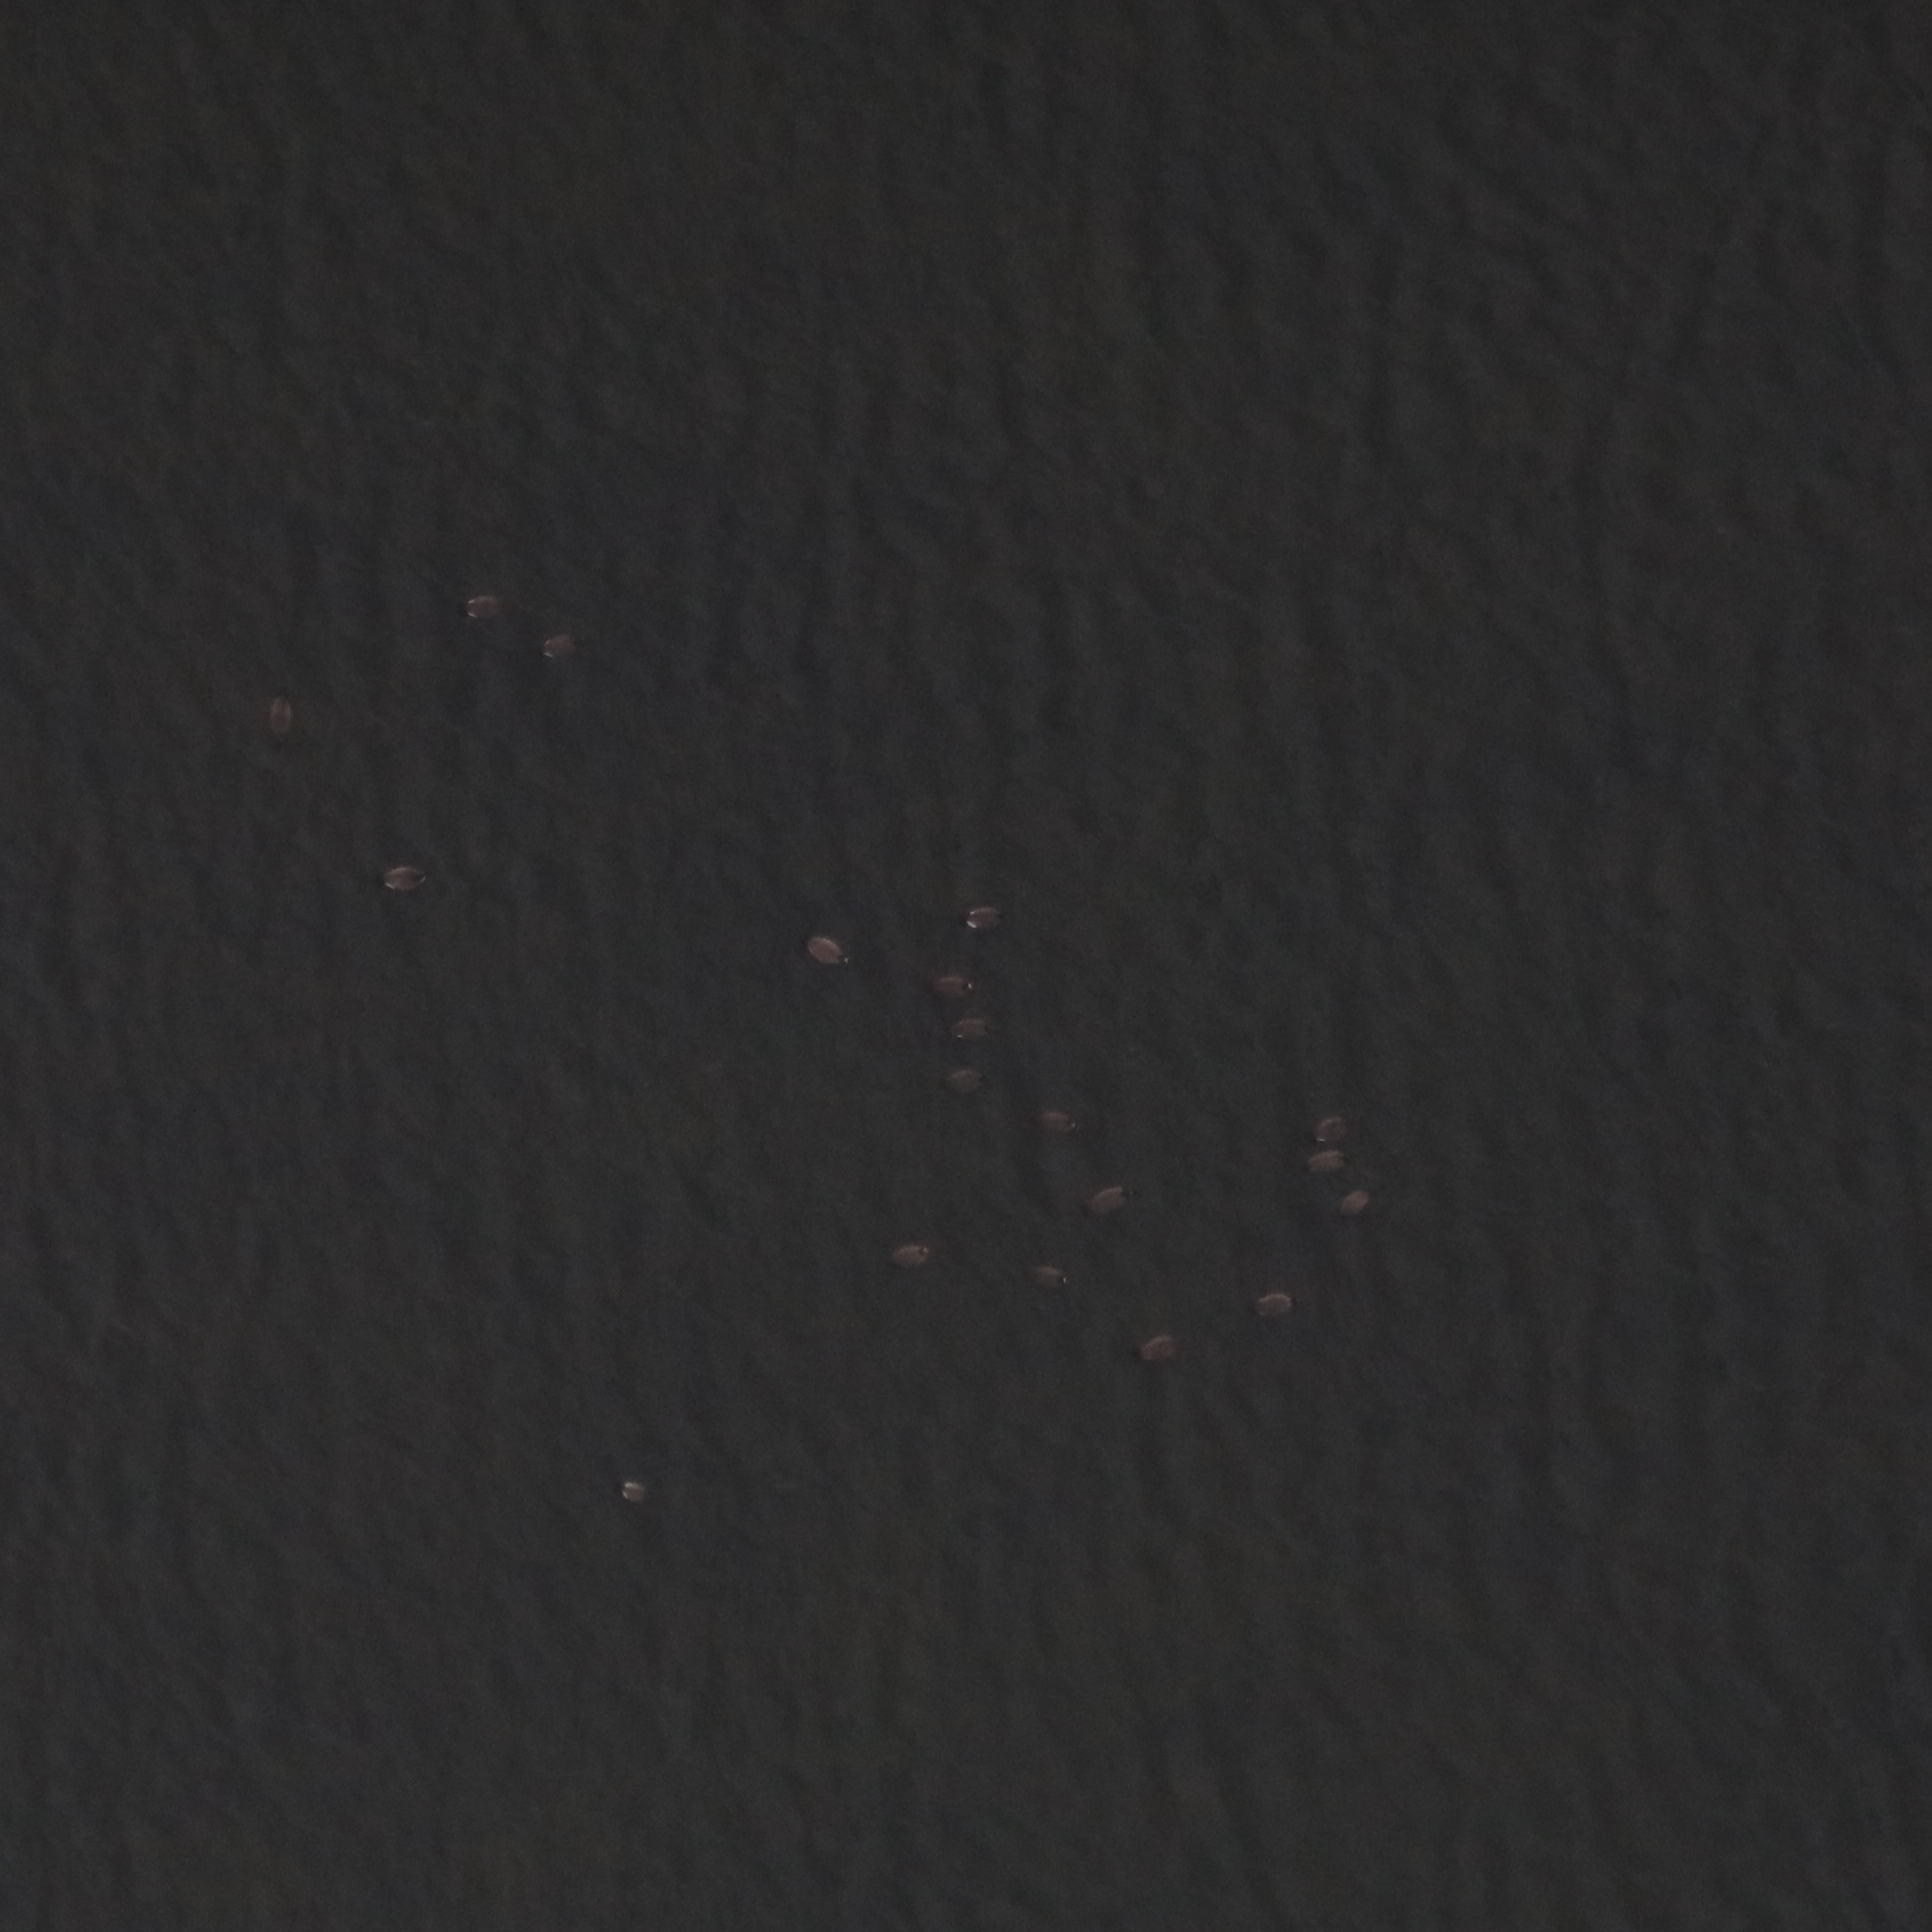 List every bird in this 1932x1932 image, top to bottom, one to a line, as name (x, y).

Canada goose (479, 607)
Canada goose (562, 644)
Canada goose (280, 713)
Canada goose (402, 879)
Canada goose (983, 919)
Canada goose (825, 952)
Canada goose (951, 983)
Canada goose (977, 1027)
Canada goose (968, 1078)
Canada goose (1059, 1121)
Canada goose (1333, 1124)
Canada goose (1326, 1165)
Canada goose (1108, 1190)
Canada goose (1357, 1203)
Canada goose (912, 1259)
Canada goose (1056, 1273)
Canada goose (1280, 1305)
Canada goose (1155, 1346)
Canada goose (636, 1492)